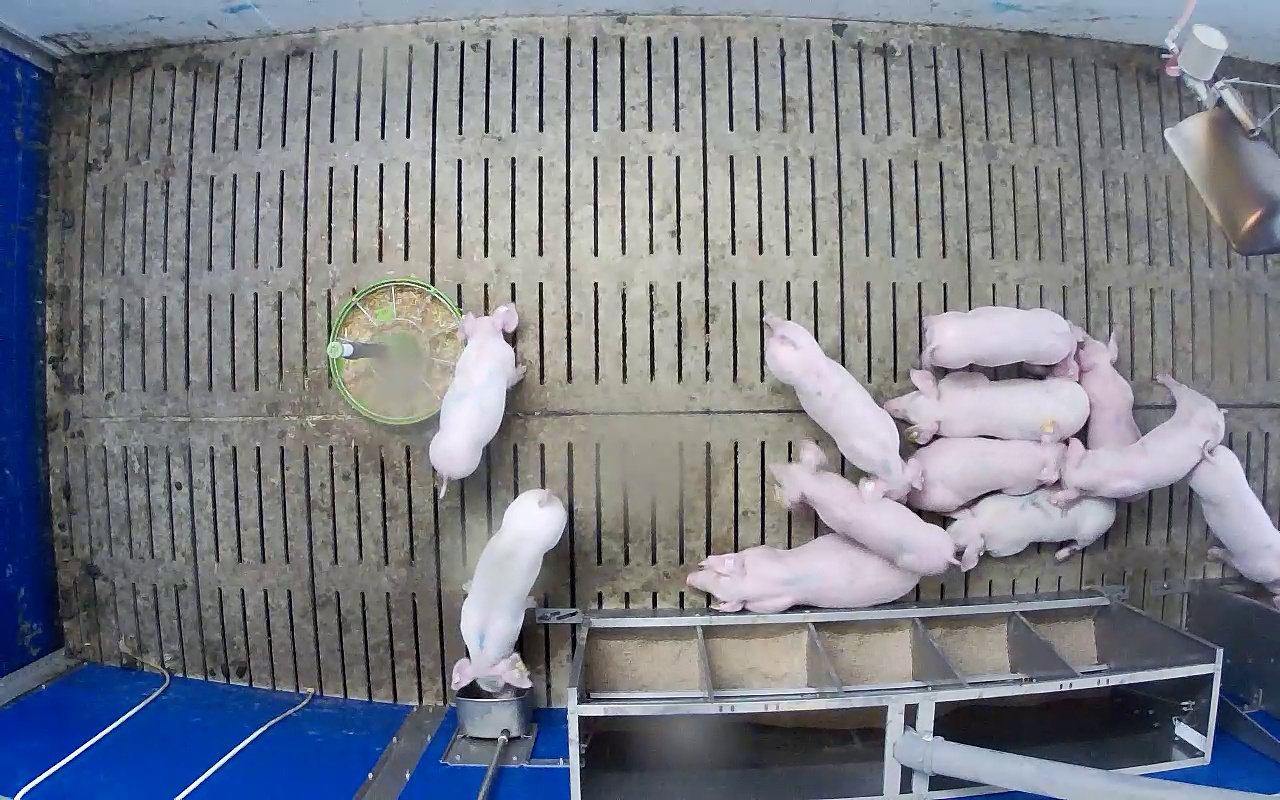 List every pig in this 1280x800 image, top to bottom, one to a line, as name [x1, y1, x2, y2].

pig [430, 302, 528, 501]
pig [915, 306, 1084, 378]
pig [761, 313, 924, 507]
pig [1076, 327, 1157, 506]
pig [1056, 369, 1231, 506]
pig [885, 371, 1093, 448]
pig [766, 440, 962, 577]
pig [1189, 440, 1279, 608]
pig [947, 485, 1119, 573]
pig [448, 487, 569, 696]
pig [687, 526, 924, 614]